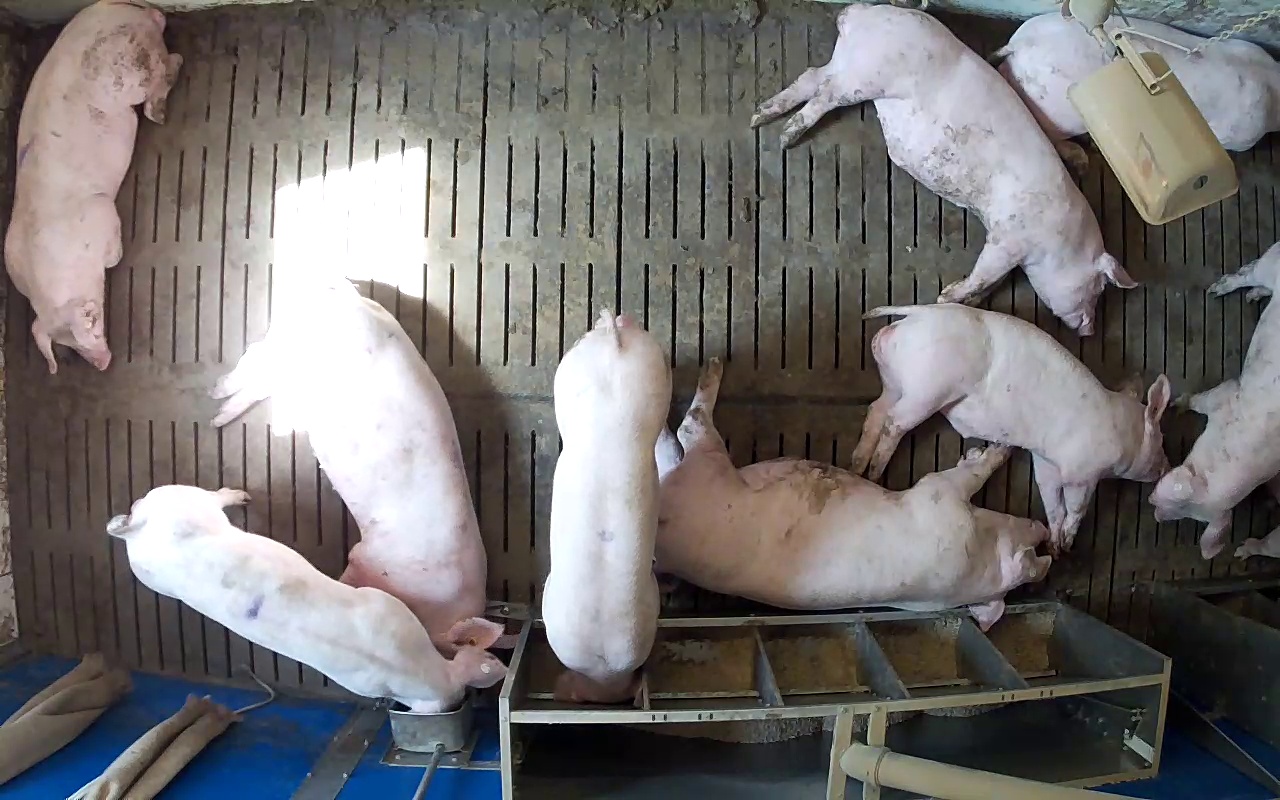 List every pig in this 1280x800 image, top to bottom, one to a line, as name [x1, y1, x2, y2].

pig [6, 2, 183, 378]
pig [750, 3, 1137, 341]
pig [986, 8, 1278, 176]
pig [1146, 246, 1279, 563]
pig [206, 274, 508, 659]
pig [853, 300, 1174, 554]
pig [541, 307, 674, 704]
pig [652, 357, 1054, 633]
pig [107, 483, 514, 715]